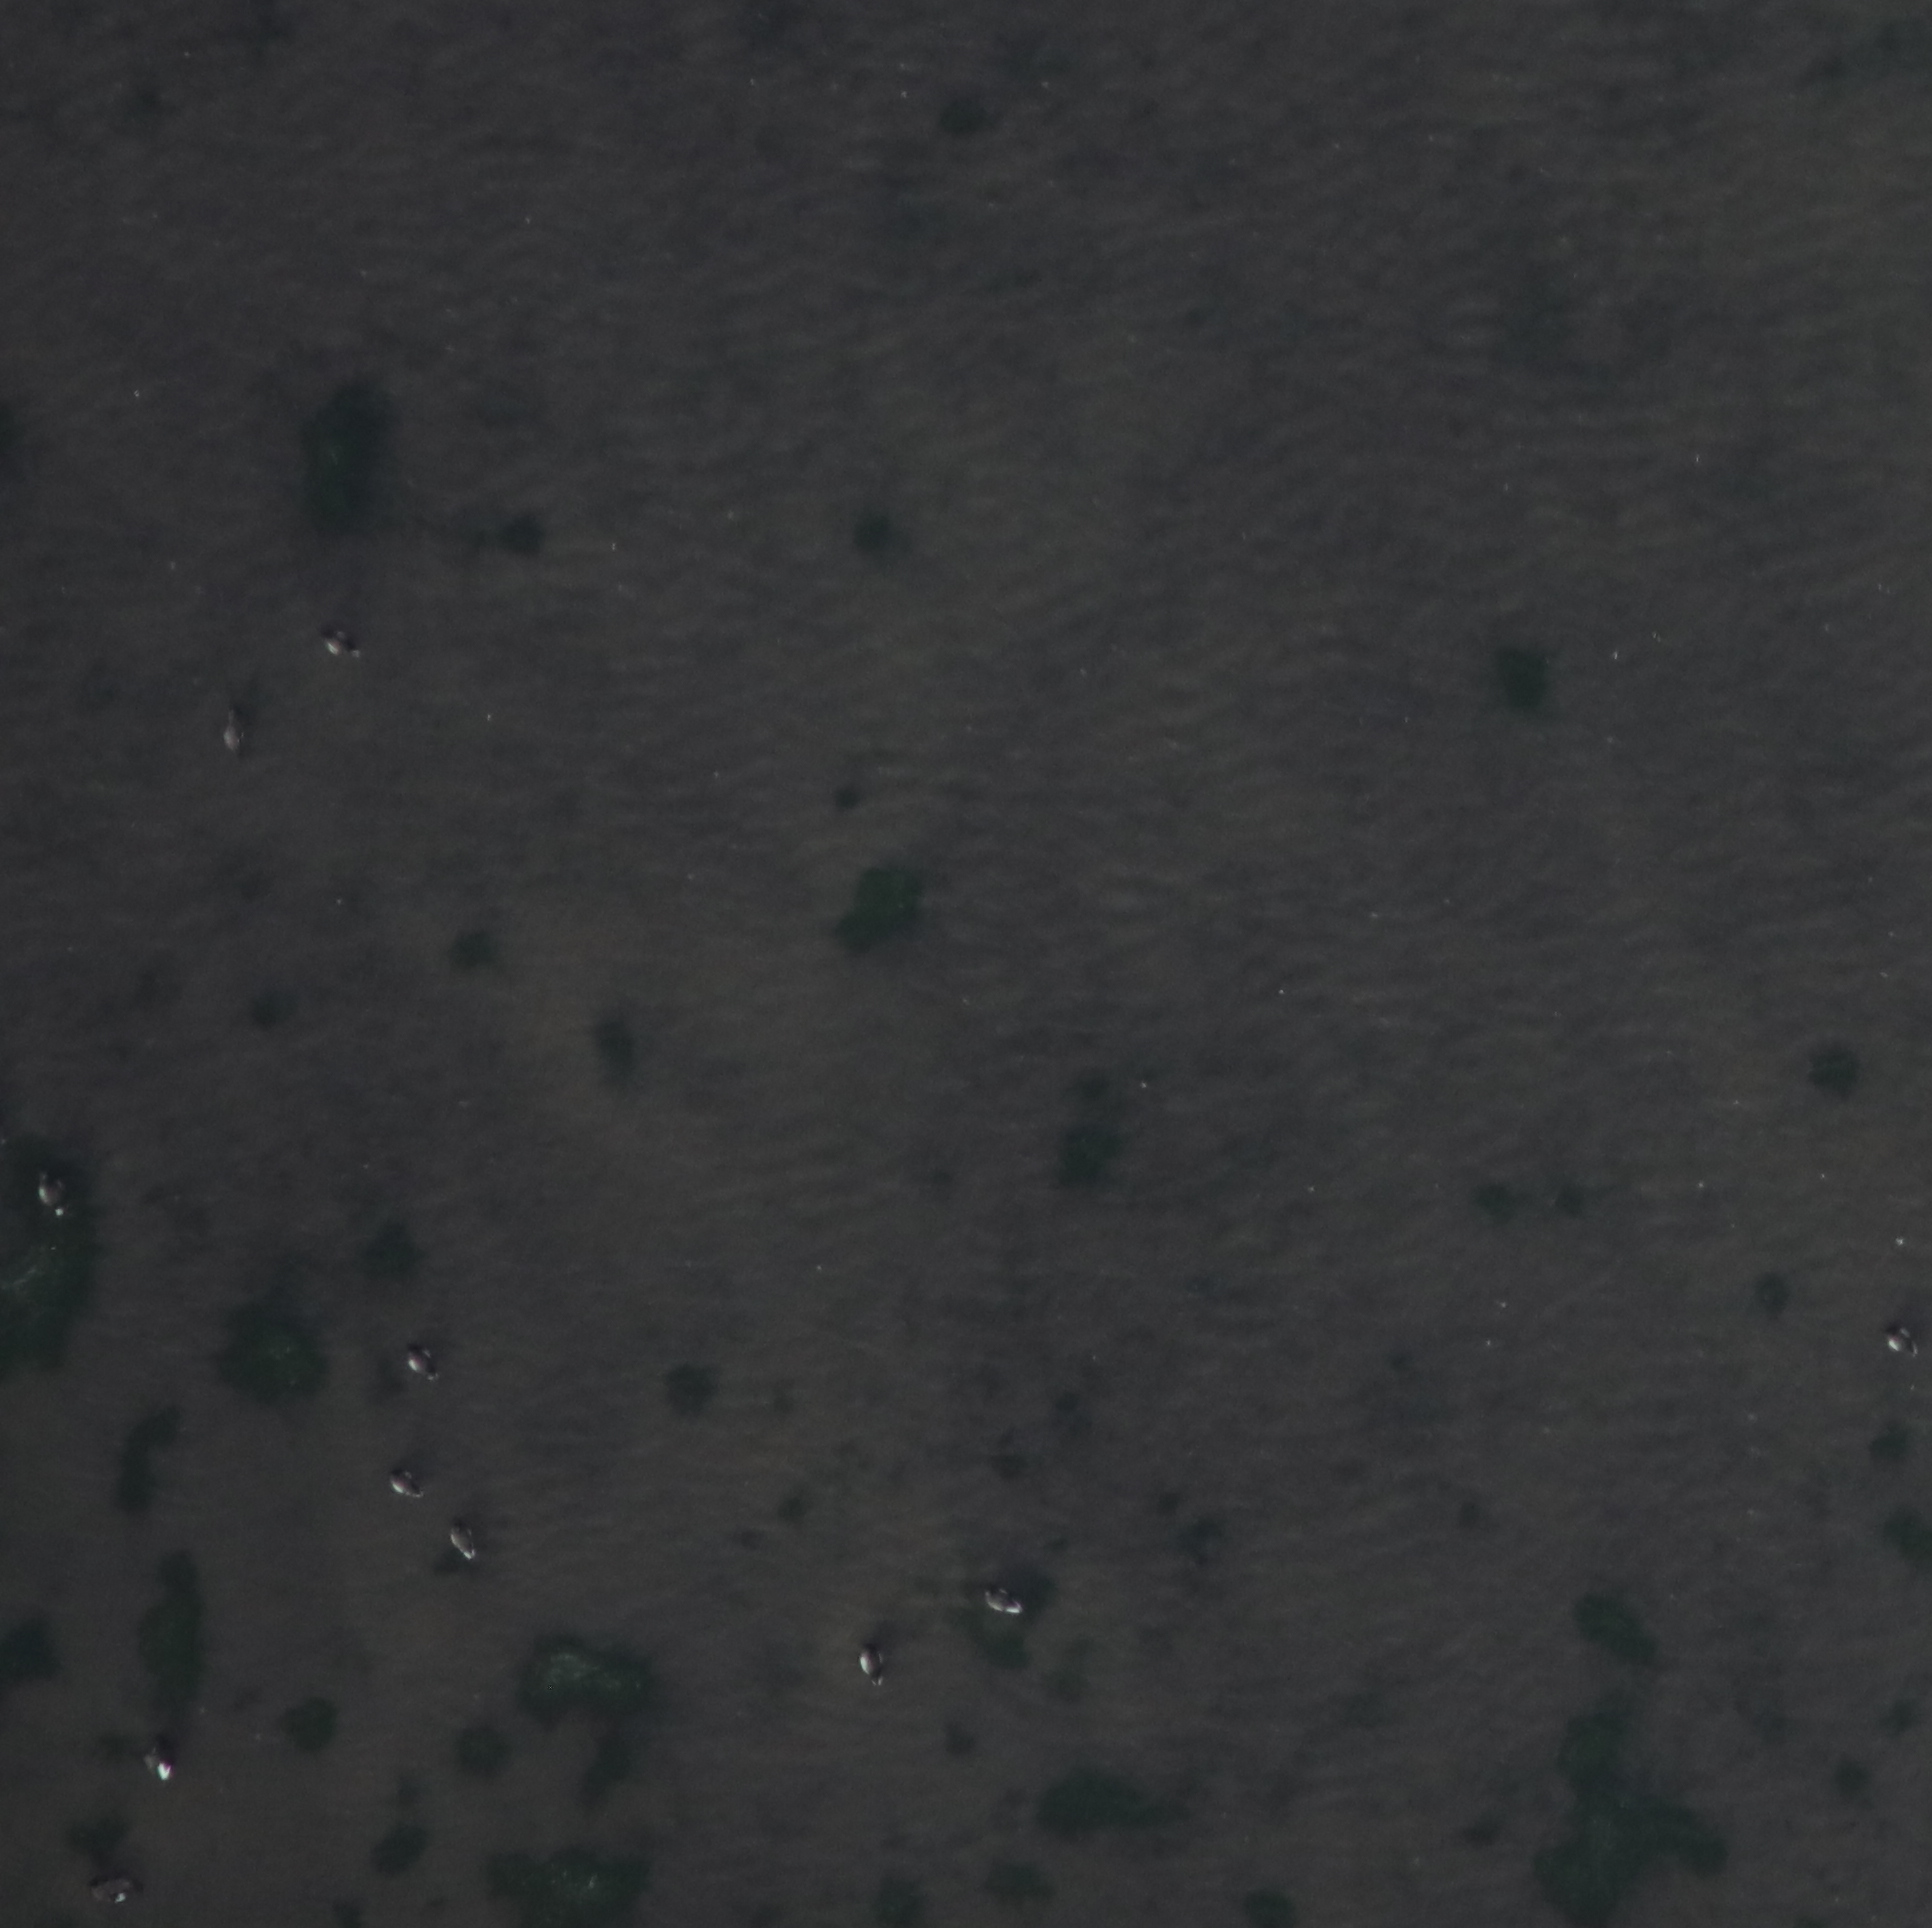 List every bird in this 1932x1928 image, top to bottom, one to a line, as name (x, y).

brant (338, 641)
brant (233, 734)
brant (50, 1193)
brant (1902, 1342)
brant (422, 1362)
brant (404, 1482)
brant (463, 1539)
brant (1000, 1599)
brant (873, 1665)
brant (163, 1756)
brant (112, 1888)